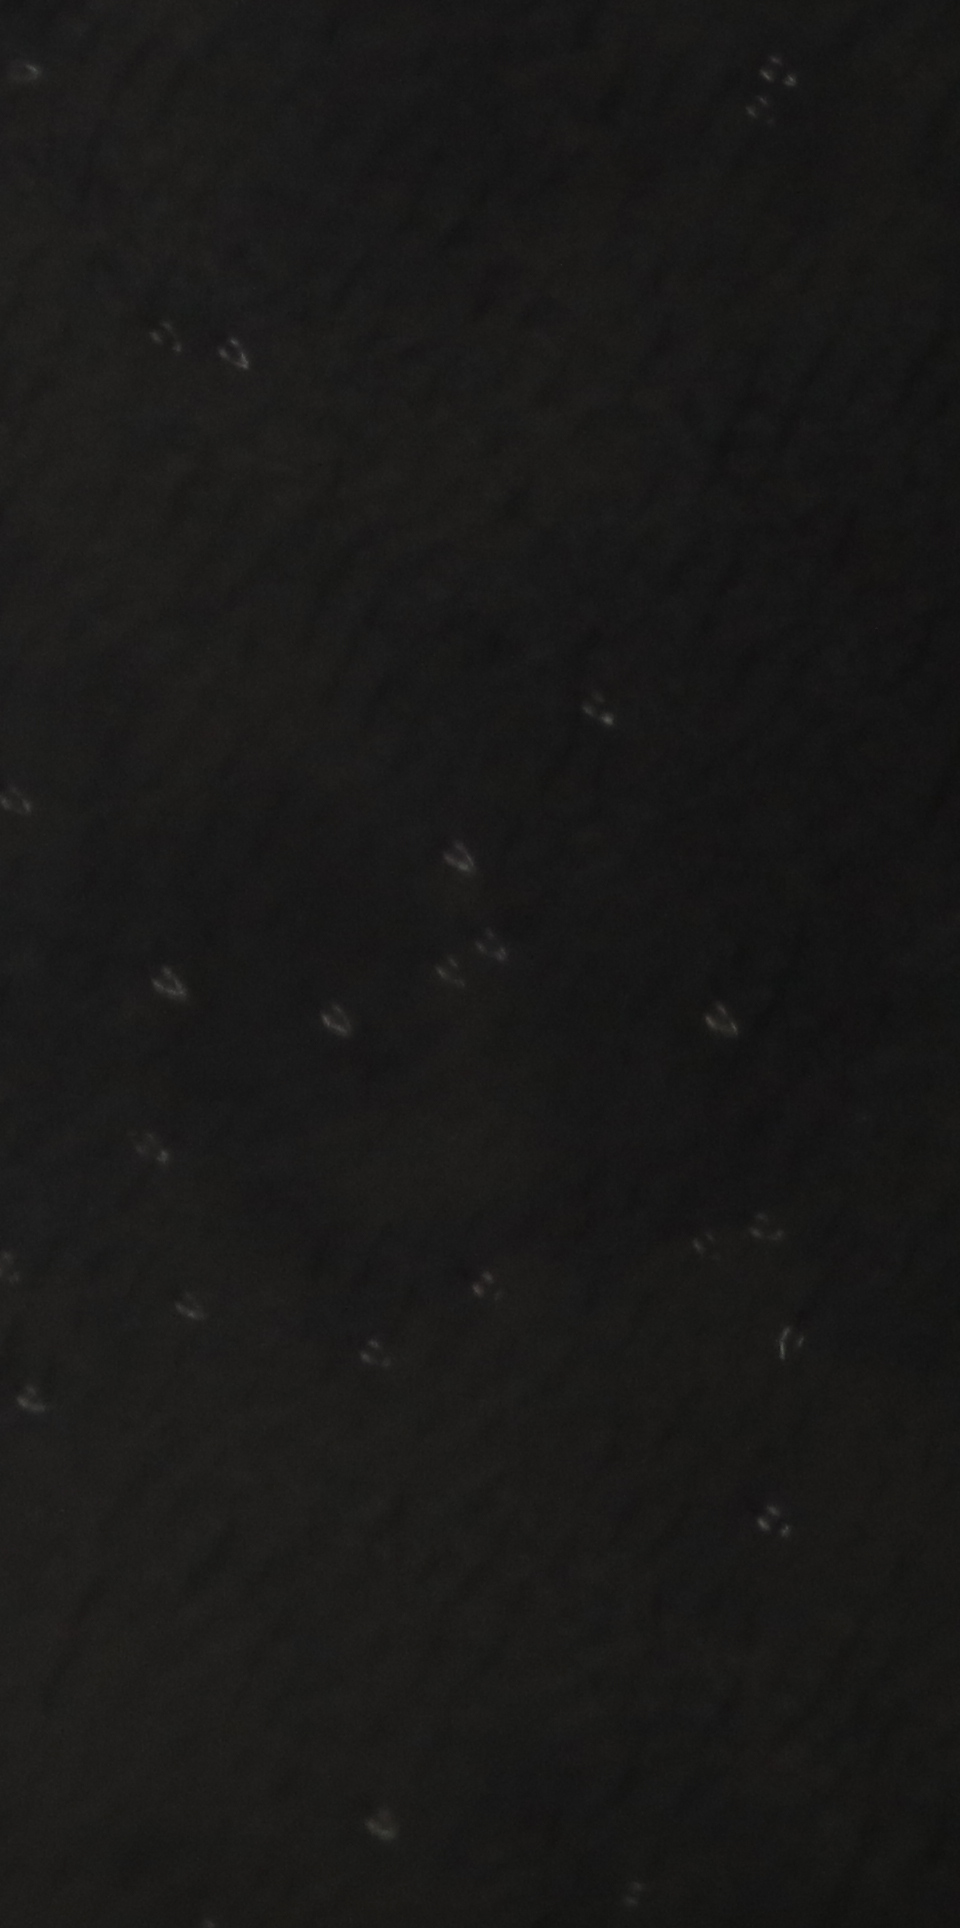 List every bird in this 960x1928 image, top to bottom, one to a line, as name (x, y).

brant (776, 71)
brant (21, 75)
brant (760, 99)
brant (167, 335)
brant (231, 354)
brant (595, 700)
brant (14, 804)
brant (458, 849)
brant (495, 933)
brant (453, 966)
brant (165, 980)
brant (331, 1010)
brant (718, 1020)
brant (153, 1141)
brant (768, 1222)
brant (706, 1255)
brant (494, 1286)
brant (187, 1303)
brant (795, 1340)
brant (374, 1353)
brant (35, 1399)
brant (771, 1518)
brant (385, 1819)